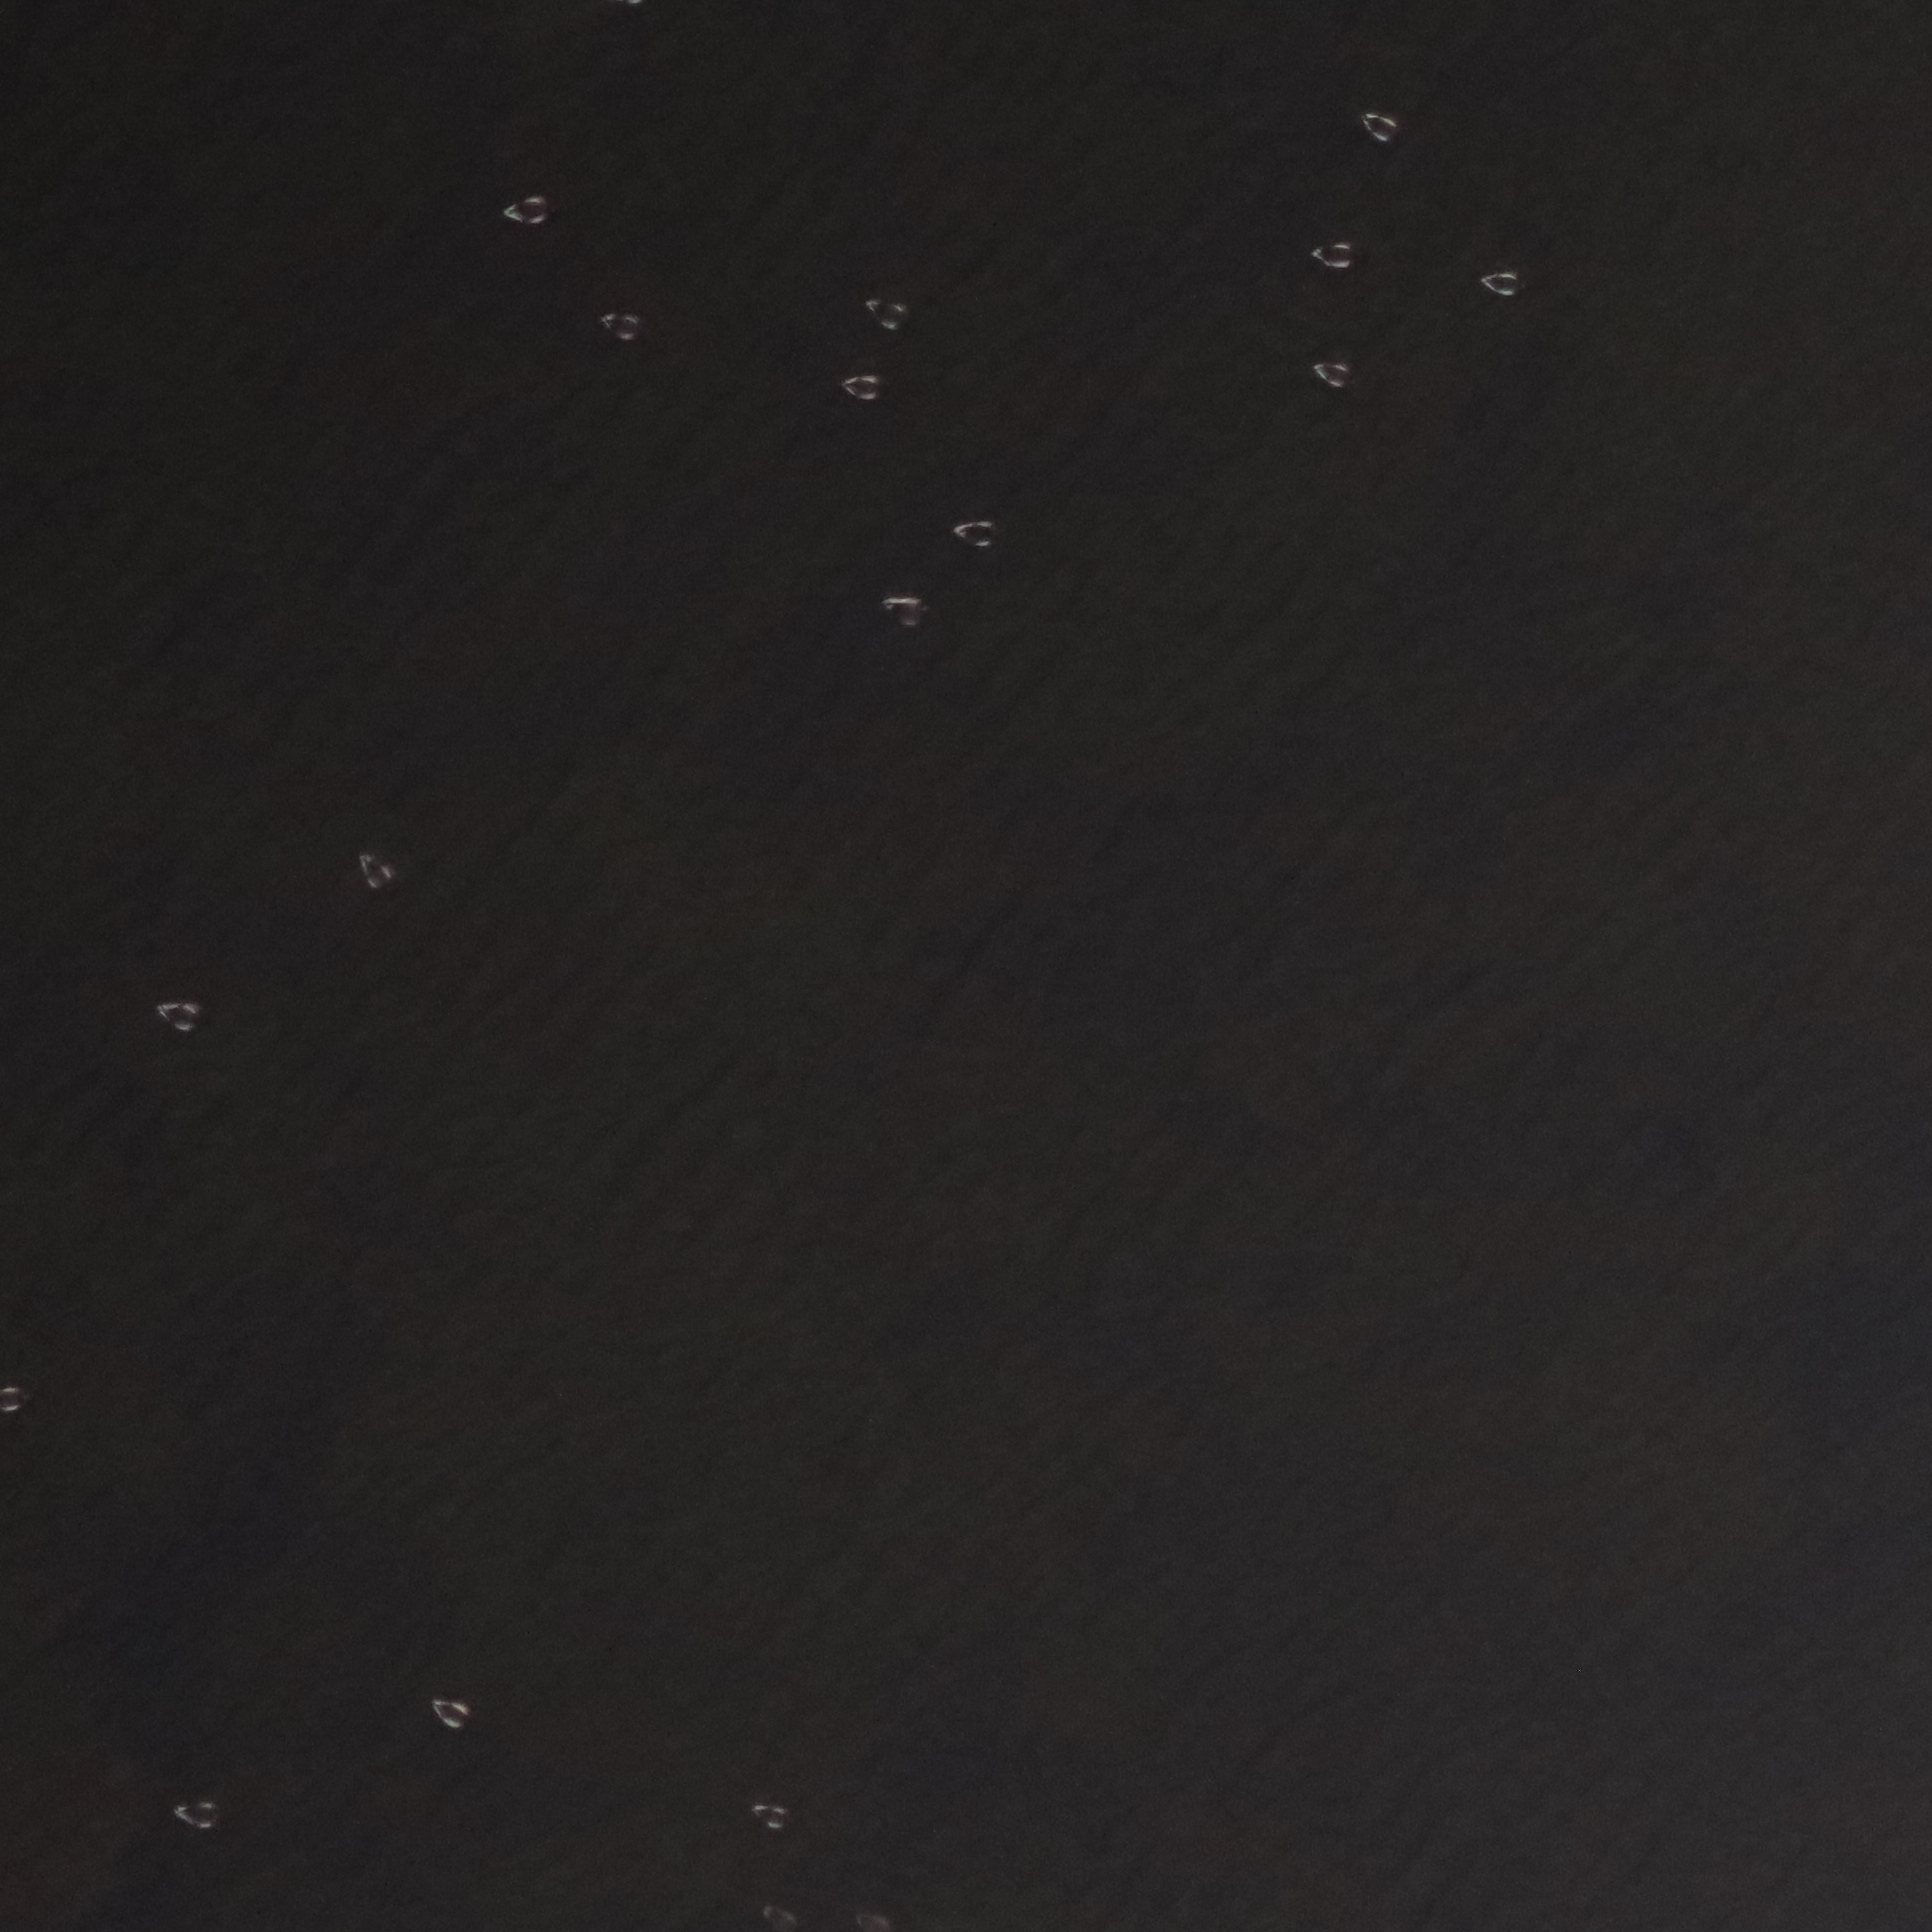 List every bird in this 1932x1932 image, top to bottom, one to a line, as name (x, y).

brant (1381, 129)
brant (531, 211)
brant (1336, 256)
brant (1504, 283)
brant (888, 314)
brant (623, 326)
brant (1334, 374)
brant (865, 388)
brant (977, 533)
brant (910, 611)
brant (376, 872)
brant (181, 1015)
brant (452, 1713)
brant (200, 1815)
brant (774, 1816)
brant (778, 1921)
brant (874, 1926)